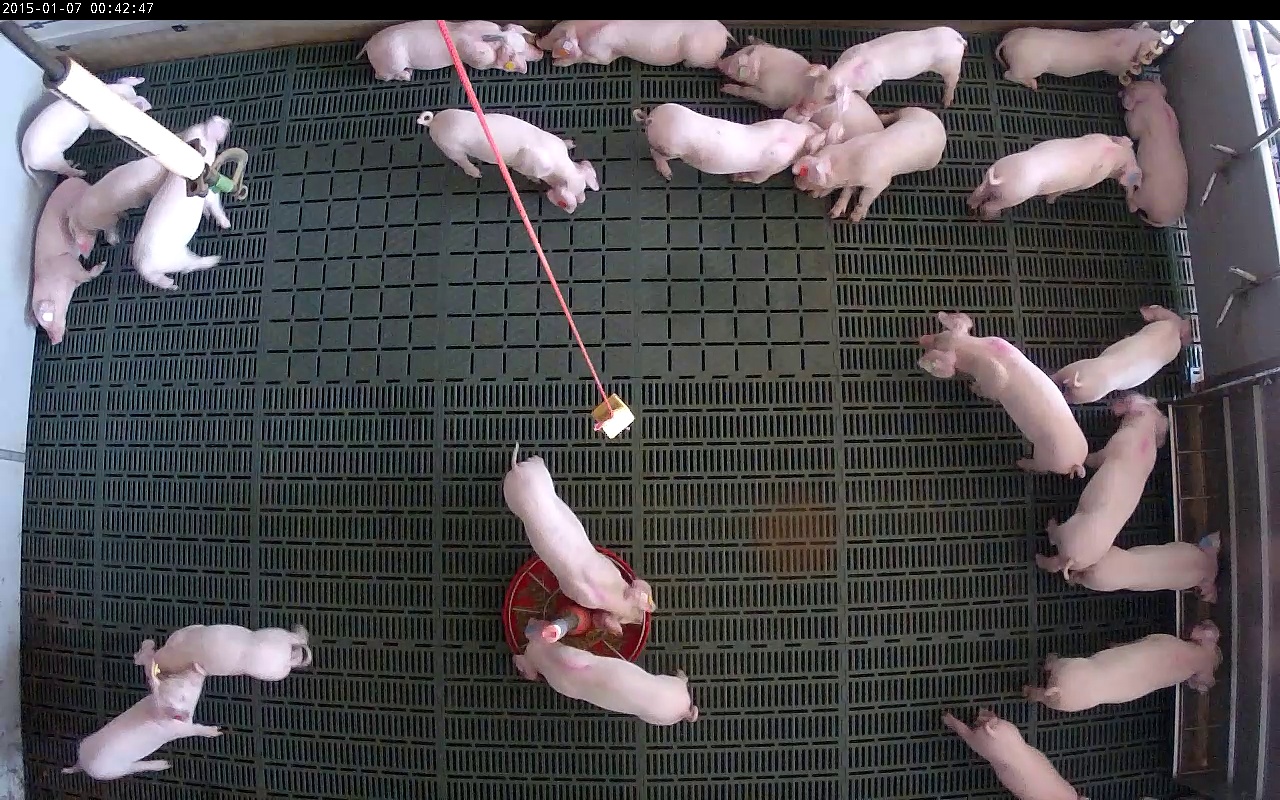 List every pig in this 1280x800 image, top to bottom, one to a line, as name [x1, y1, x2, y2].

pig [537, 20, 736, 73]
pig [353, 22, 545, 83]
pig [996, 23, 1166, 92]
pig [797, 27, 967, 119]
pig [716, 35, 887, 144]
pig [1117, 69, 1187, 228]
pig [22, 77, 153, 190]
pig [631, 103, 830, 188]
pig [792, 107, 946, 224]
pig [416, 108, 599, 215]
pig [131, 115, 235, 293]
pig [967, 134, 1144, 215]
pig [65, 155, 169, 260]
pig [28, 177, 107, 347]
pig [1048, 303, 1193, 404]
pig [918, 309, 1088, 477]
pig [1036, 392, 1171, 575]
pig [505, 440, 658, 637]
pig [1068, 531, 1225, 602]
pig [511, 615, 700, 726]
pig [1023, 618, 1224, 715]
pig [132, 623, 311, 682]
pig [60, 660, 226, 777]
pig [939, 706, 1086, 799]